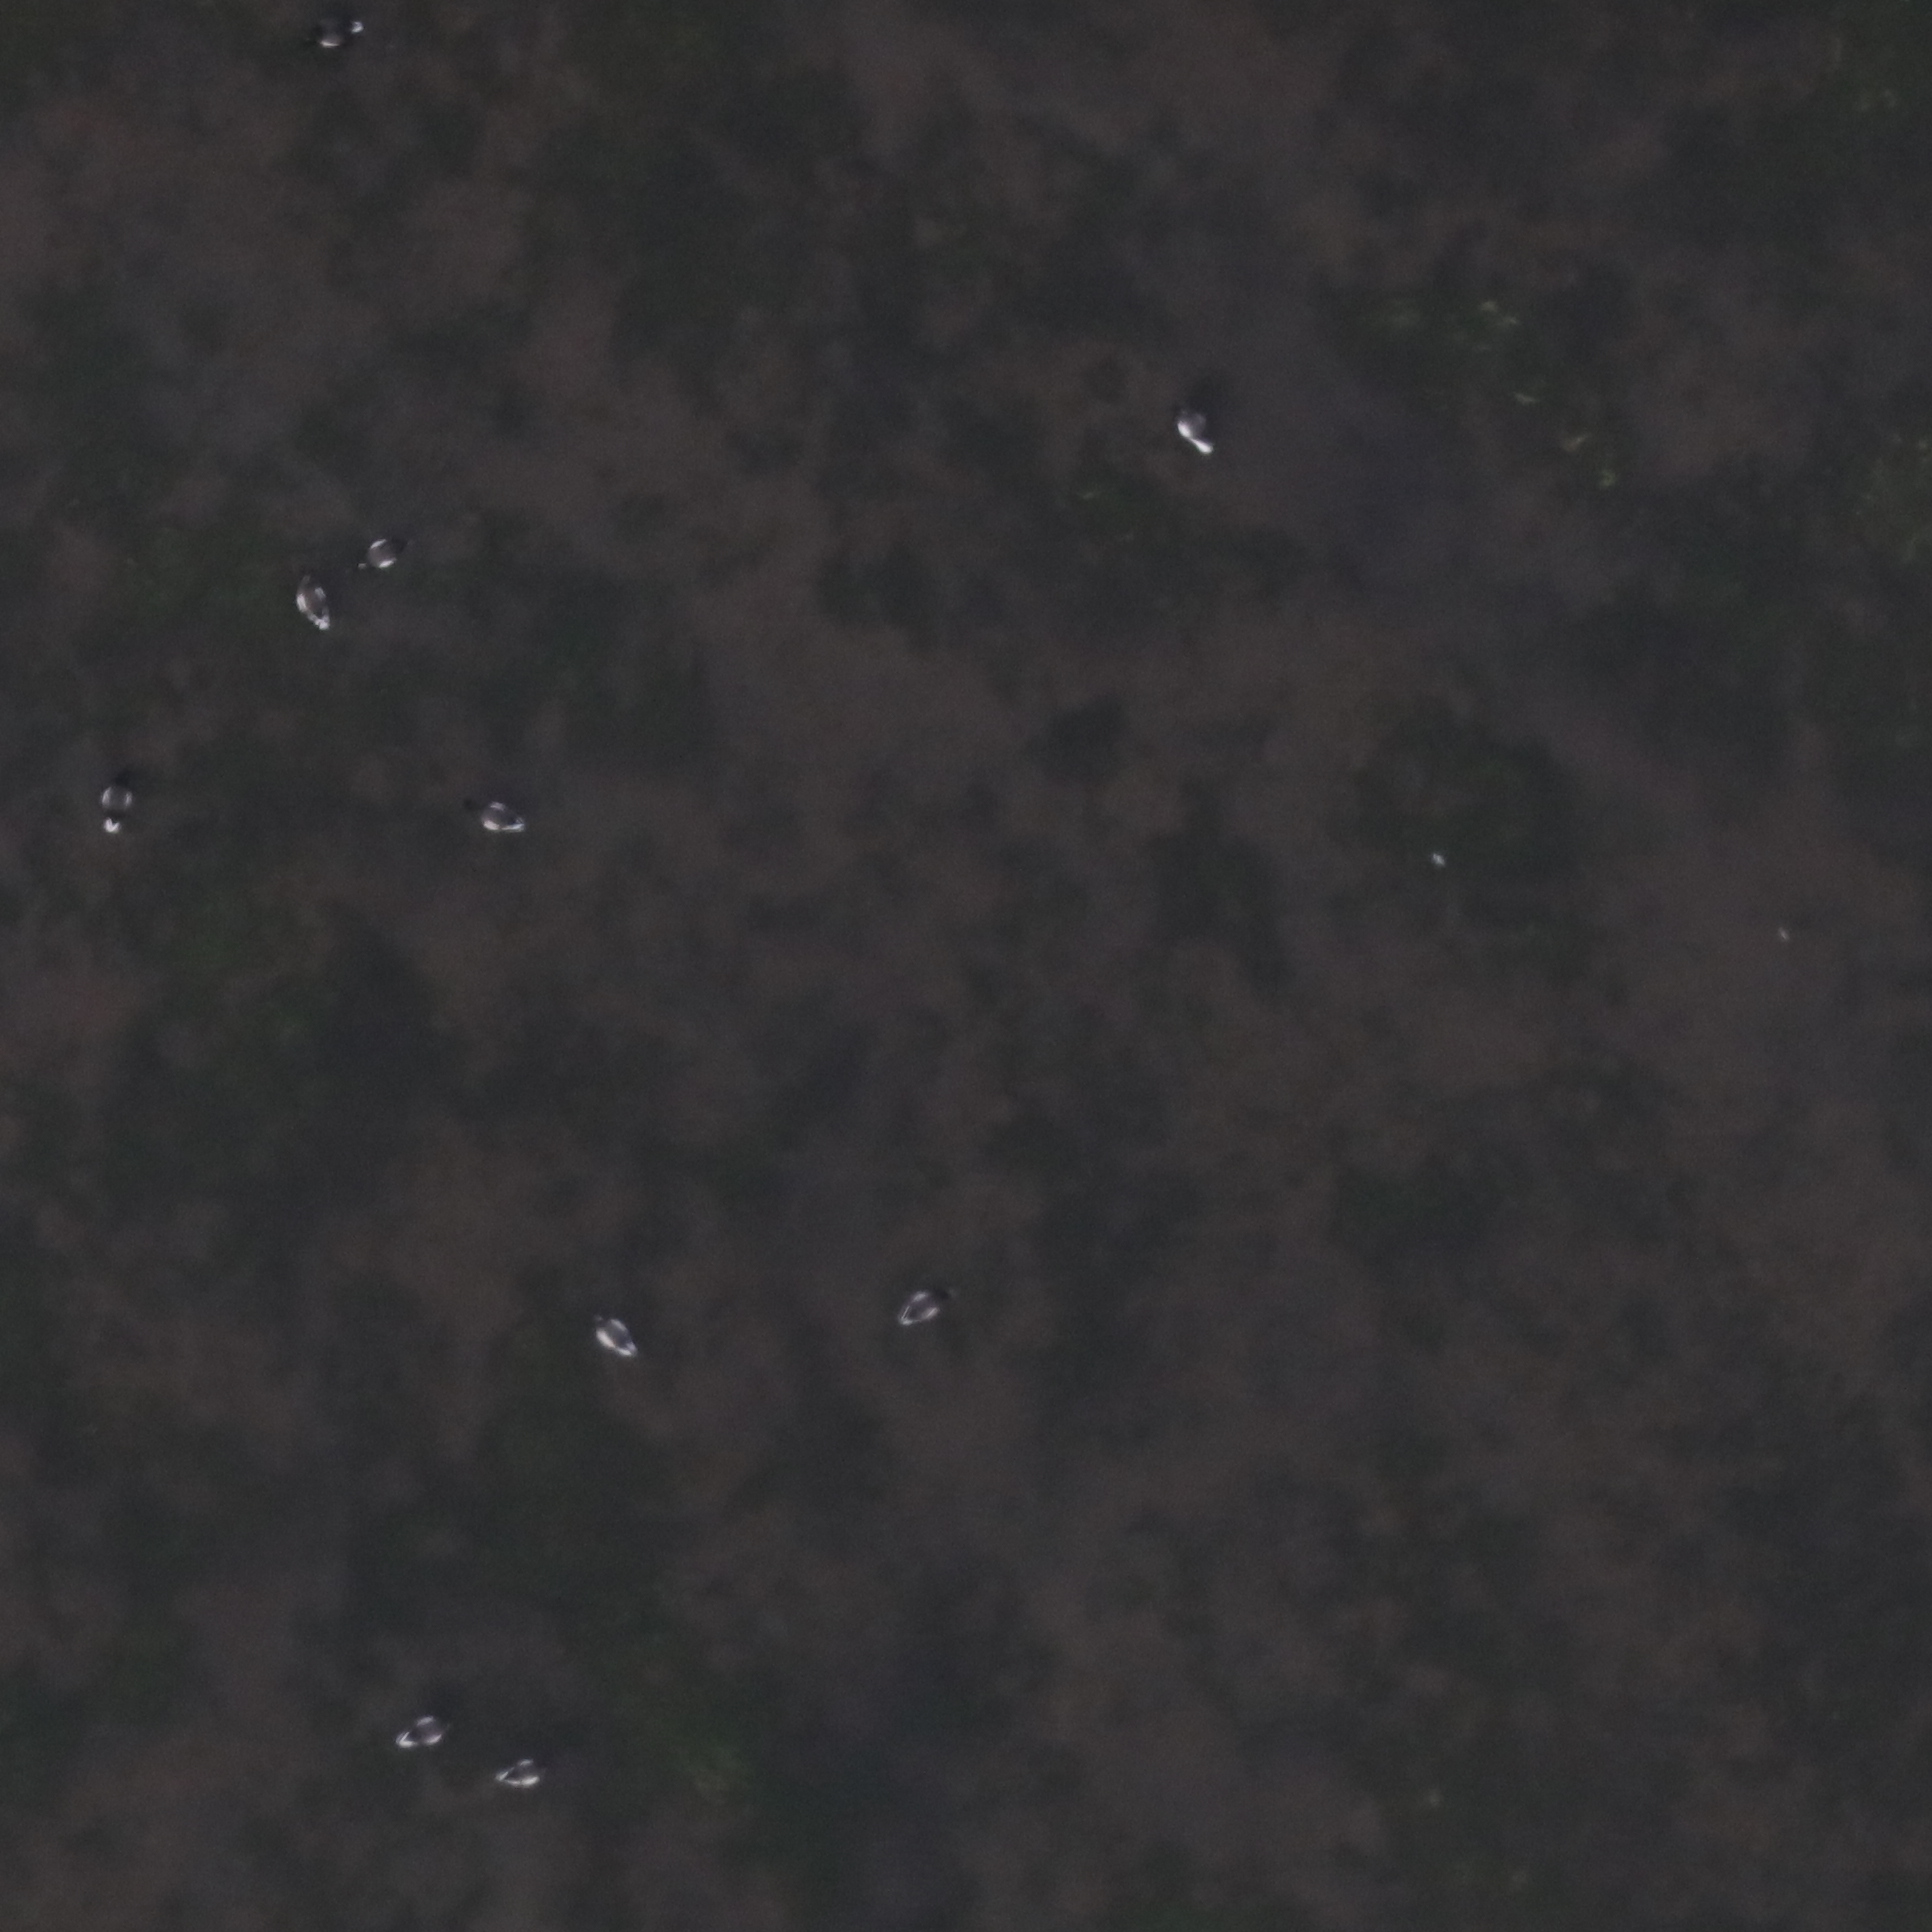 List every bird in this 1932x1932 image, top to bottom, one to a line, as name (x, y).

brant (336, 30)
brant (1194, 430)
brant (380, 555)
brant (312, 600)
brant (116, 803)
brant (496, 815)
brant (922, 1308)
brant (615, 1336)
brant (426, 1732)
brant (523, 1771)